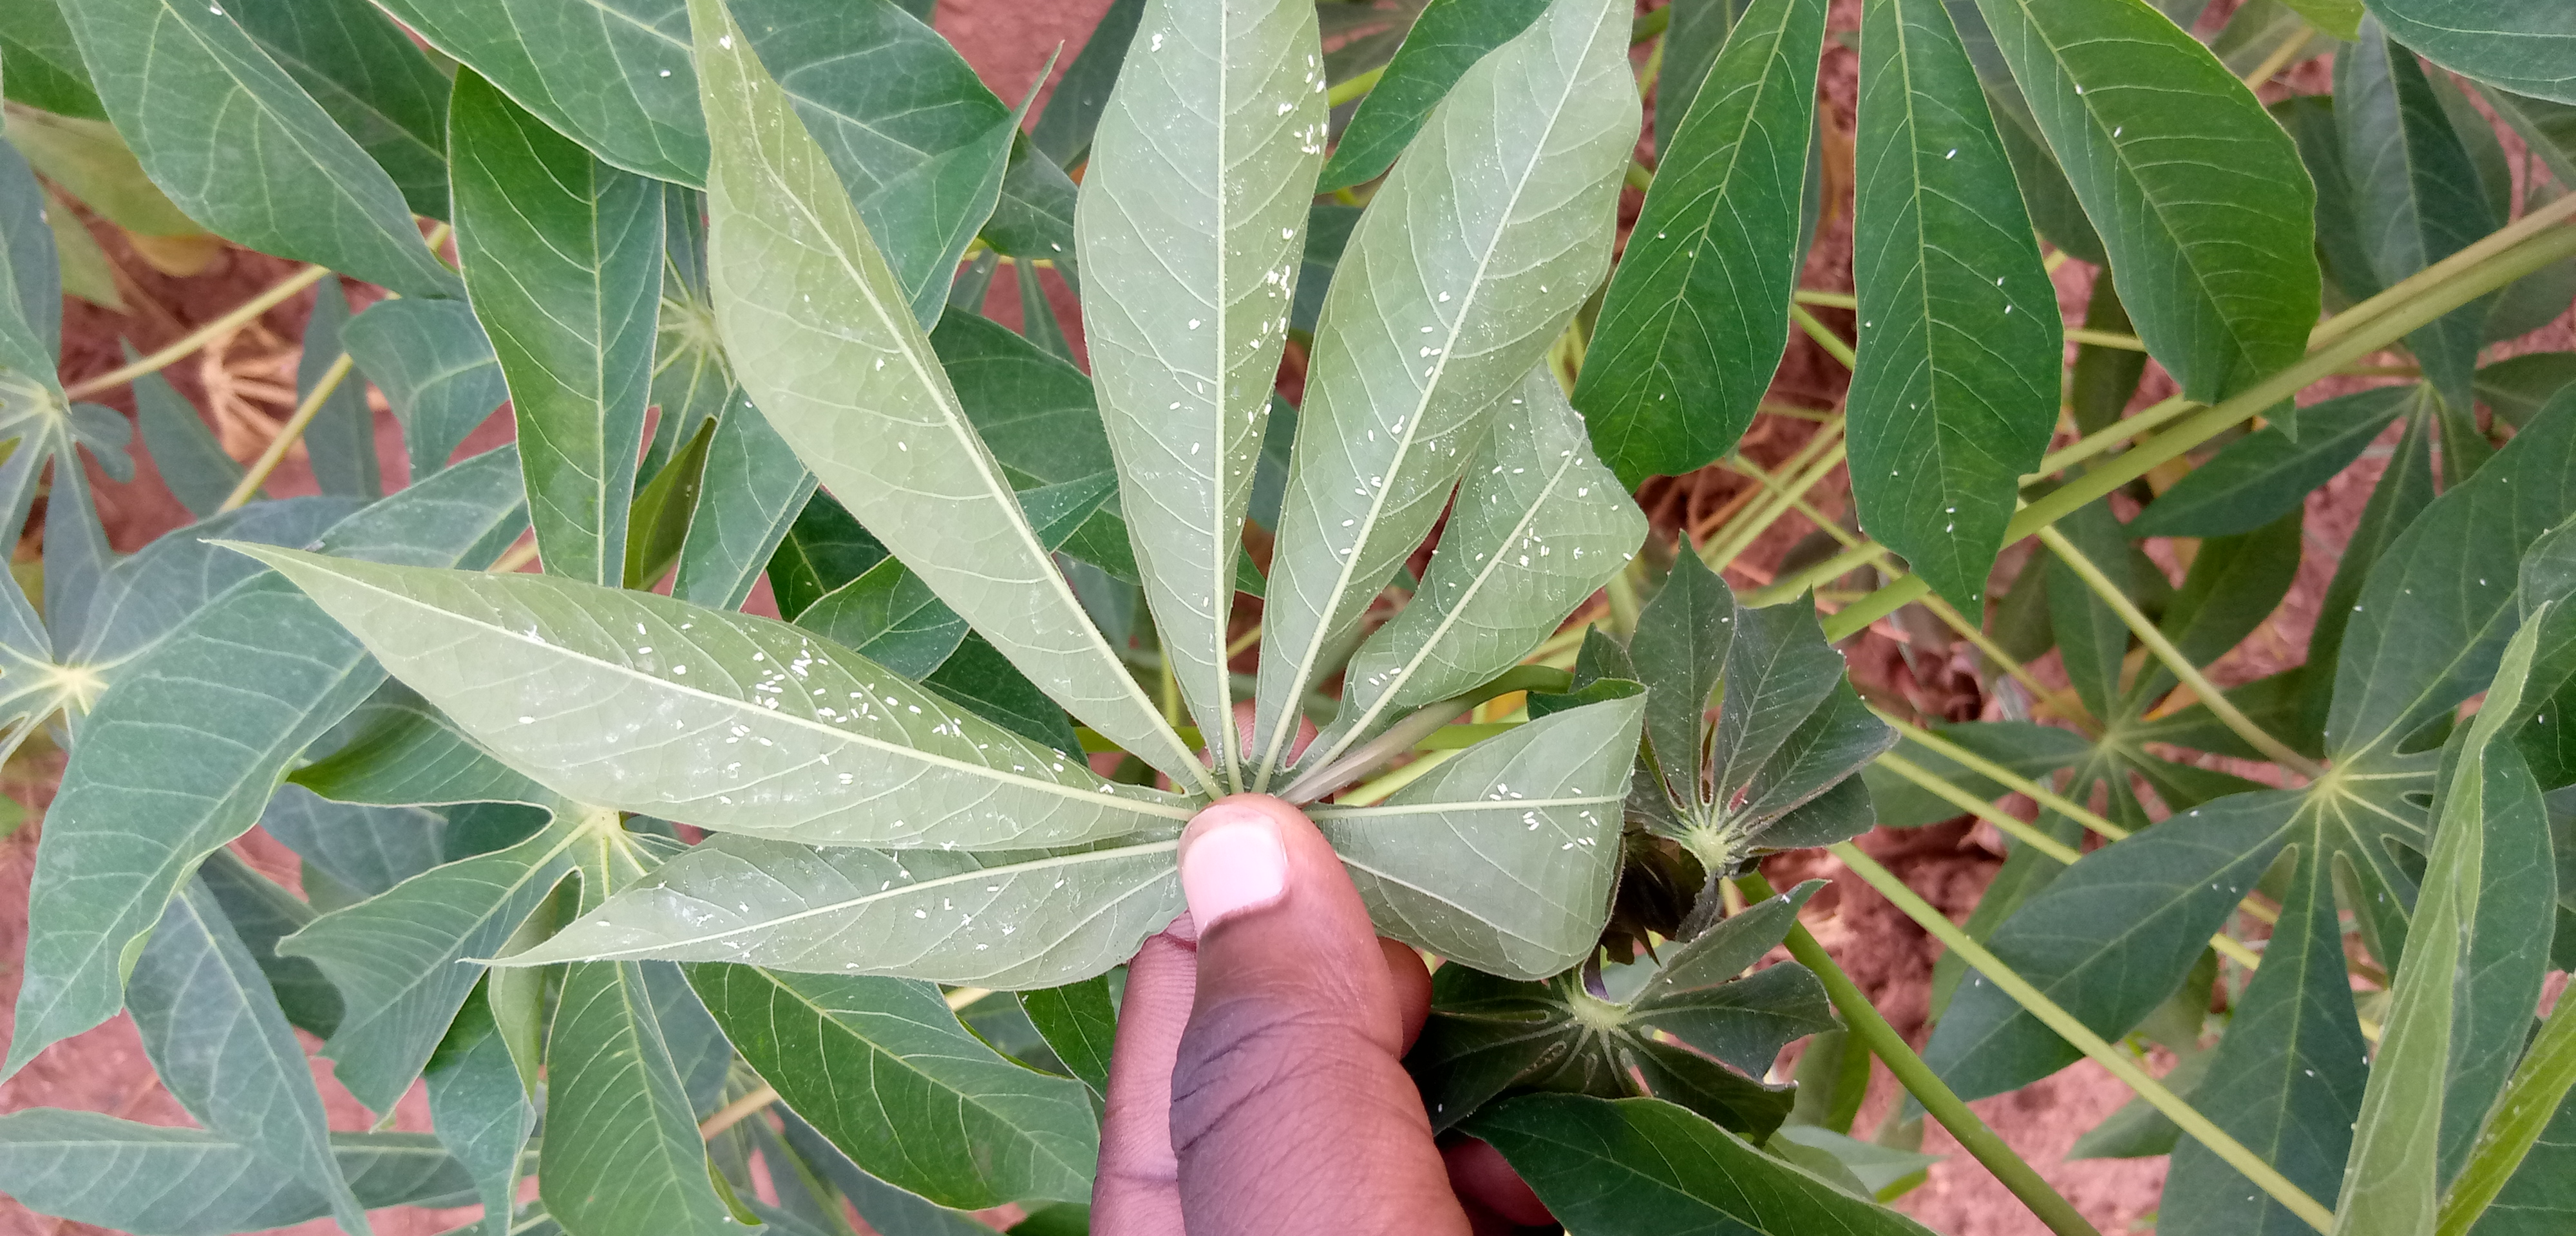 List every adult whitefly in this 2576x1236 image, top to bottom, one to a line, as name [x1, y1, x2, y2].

whitefly [204, 2, 222, 21]
whitefly [1150, 32, 1163, 44]
whitefly [725, 35, 732, 44]
whitefly [719, 37, 731, 50]
whitefly [1151, 42, 1162, 54]
whitefly [1307, 54, 1316, 68]
whitefly [658, 68, 673, 80]
whitefly [1304, 71, 1313, 86]
whitefly [1314, 80, 1325, 95]
whitefly [2073, 83, 2084, 97]
whitefly [1278, 103, 1285, 118]
whitefly [1285, 103, 1293, 111]
whitefly [1320, 122, 1329, 138]
whitefly [1309, 124, 1314, 135]
whitefly [2111, 126, 2123, 138]
whitefly [1293, 130, 1303, 138]
whitefly [1305, 131, 1311, 145]
whitefly [1316, 142, 1322, 155]
whitefly [1310, 145, 1316, 156]
whitefly [1300, 145, 1310, 154]
whitefly [1944, 149, 1956, 160]
whitefly [1282, 226, 1287, 241]
whitefly [1287, 229, 1294, 240]
whitefly [1656, 231, 1666, 241]
whitefly [1050, 242, 1064, 254]
whitefly [1687, 250, 1694, 260]
whitefly [1284, 264, 1292, 276]
whitefly [1267, 270, 1274, 285]
whitefly [1273, 272, 1279, 286]
whitefly [1280, 276, 1287, 286]
whitefly [1994, 276, 2004, 288]
whitefly [1282, 283, 1287, 291]
whitefly [1540, 284, 1548, 294]
whitefly [1285, 287, 1291, 301]
whitefly [1439, 291, 1447, 297]
whitefly [1267, 292, 1277, 299]
whitefly [1439, 295, 1451, 303]
whitefly [2002, 304, 2013, 315]
whitefly [1278, 316, 1285, 328]
whitefly [1189, 318, 1197, 327]
whitefly [1261, 319, 1269, 336]
whitefly [1864, 319, 1871, 329]
whitefly [1189, 320, 1201, 332]
whitefly [1419, 326, 1434, 334]
whitefly [1278, 328, 1285, 333]
whitefly [1281, 334, 1288, 341]
whitefly [1247, 337, 1260, 350]
whitefly [1419, 344, 1432, 358]
whitefly [1430, 348, 1443, 356]
whitefly [873, 357, 888, 371]
whitefly [1425, 365, 1434, 379]
whitefly [1195, 380, 1205, 396]
whitefly [1656, 392, 1667, 402]
whitefly [739, 396, 760, 413]
whitefly [1511, 398, 1524, 405]
whitefly [1168, 400, 1182, 411]
whitefly [1908, 401, 1916, 411]
whitefly [1262, 402, 1273, 417]
whitefly [1247, 409, 1255, 426]
whitefly [1574, 411, 1578, 416]
whitefly [1578, 413, 1581, 418]
whitefly [1398, 414, 1405, 423]
whitefly [1580, 416, 1585, 422]
whitefly [1507, 422, 1516, 431]
whitefly [1392, 423, 1401, 434]
whitefly [1395, 426, 1403, 434]
whitefly [1366, 428, 1375, 442]
whitefly [1251, 430, 1259, 439]
whitefly [1428, 439, 1437, 452]
whitefly [896, 441, 909, 453]
whitefly [1189, 441, 1202, 457]
whitefly [1448, 446, 1456, 458]
whitefly [1558, 449, 1571, 457]
whitefly [1239, 454, 1248, 462]
whitefly [1574, 457, 1585, 467]
whitefly [1492, 465, 1502, 476]
whitefly [1511, 467, 1525, 475]
whitefly [1233, 469, 1242, 477]
whitefly [1890, 469, 1899, 478]
whitefly [2499, 475, 2510, 484]
whitefly [1370, 476, 1382, 482]
whitefly [1370, 480, 1382, 489]
whitefly [1577, 485, 1582, 498]
whitefly [1354, 487, 1367, 497]
whitefly [1582, 487, 1589, 498]
whitefly [1491, 494, 1497, 505]
whitefly [1609, 503, 1619, 512]
whitefly [1944, 506, 1956, 514]
whitefly [1236, 516, 1243, 528]
whitefly [1341, 519, 1355, 528]
whitefly [1944, 523, 1955, 534]
whitefly [2540, 525, 2553, 537]
whitefly [1528, 526, 1535, 538]
whitefly [1533, 536, 1542, 543]
whitefly [1522, 537, 1529, 550]
whitefly [1540, 544, 1545, 557]
whitefly [1571, 545, 1586, 560]
whitefly [1546, 546, 1550, 557]
whitefly [1339, 547, 1352, 555]
whitefly [1431, 550, 1439, 555]
whitefly [1622, 552, 1633, 561]
whitefly [1474, 552, 1484, 562]
whitefly [1520, 554, 1529, 560]
whitefly [1520, 557, 1529, 568]
whitefly [1665, 570, 1671, 577]
whitefly [2477, 575, 2489, 588]
whitefly [802, 576, 816, 592]
whitefly [1447, 580, 1457, 588]
whitefly [1971, 593, 1978, 603]
whitefly [1202, 595, 1210, 608]
whitefly [2349, 603, 2365, 615]
whitefly [1719, 617, 1731, 623]
whitefly [679, 620, 694, 631]
whitefly [636, 621, 647, 636]
whitefly [802, 637, 809, 647]
whitefly [636, 642, 654, 656]
whitefly [1835, 648, 1842, 655]
whitefly [749, 648, 766, 664]
whitefly [800, 649, 811, 658]
whitefly [817, 657, 830, 666]
whitefly [804, 659, 813, 664]
whitefly [793, 659, 807, 667]
whitefly [670, 664, 687, 677]
whitefly [790, 664, 800, 669]
whitefly [799, 666, 810, 678]
whitefly [1388, 667, 1403, 675]
whitefly [760, 668, 773, 677]
whitefly [1378, 672, 1387, 681]
whitefly [772, 673, 787, 681]
whitefly [1368, 676, 1379, 687]
whitefly [755, 682, 769, 693]
whitefly [867, 682, 875, 691]
whitefly [768, 685, 784, 694]
whitefly [811, 687, 827, 696]
whitefly [849, 691, 863, 699]
whitefly [753, 693, 762, 706]
whitefly [1859, 693, 1866, 701]
whitefly [885, 695, 899, 707]
whitefly [764, 697, 775, 708]
whitefly [768, 700, 779, 710]
whitefly [862, 701, 869, 715]
whitefly [907, 704, 922, 716]
whitefly [824, 707, 837, 716]
whitefly [850, 707, 860, 719]
whitefly [818, 709, 831, 716]
whitefly [2536, 711, 2544, 726]
whitefly [516, 714, 538, 725]
whitefly [867, 714, 880, 722]
whitefly [835, 715, 849, 723]
whitefly [954, 716, 963, 725]
whitefly [674, 718, 687, 731]
whitefly [737, 722, 752, 734]
whitefly [940, 722, 949, 736]
whitefly [730, 724, 744, 737]
whitefly [952, 724, 962, 738]
whitefly [931, 727, 941, 735]
whitefly [758, 734, 774, 748]
whitefly [724, 735, 740, 745]
whitefly [978, 742, 989, 751]
whitefly [818, 751, 830, 767]
whitefly [1054, 753, 1067, 761]
whitefly [1052, 762, 1066, 774]
whitefly [1630, 767, 1636, 776]
whitefly [838, 771, 854, 779]
whitefly [840, 779, 855, 785]
whitefly [1105, 782, 1115, 794]
whitefly [1501, 782, 1508, 791]
whitefly [1099, 784, 1107, 794]
whitefly [1497, 784, 1504, 796]
whitefly [1571, 785, 1583, 795]
whitefly [1510, 792, 1522, 799]
whitefly [1488, 792, 1501, 801]
whitefly [718, 794, 734, 806]
whitefly [1742, 799, 1749, 805]
whitefly [2187, 807, 2199, 819]
whitefly [1579, 809, 1590, 818]
whitefly [1522, 810, 1534, 819]
whitefly [1589, 816, 1599, 827]
whitefly [1522, 819, 1535, 824]
whitefly [1529, 821, 1540, 832]
whitefly [1587, 836, 1597, 845]
whitefly [1577, 838, 1587, 846]
whitefly [939, 838, 958, 852]
whitefly [1560, 841, 1574, 852]
whitefly [897, 868, 911, 881]
whitefly [1054, 878, 1066, 890]
whitefly [879, 879, 891, 892]
whitefly [2210, 881, 2219, 891]
whitefly [2228, 884, 2239, 895]
whitefly [985, 885, 999, 893]
whitefly [2375, 890, 2385, 905]
whitefly [1779, 892, 1792, 905]
whitefly [943, 895, 951, 906]
whitefly [737, 899, 752, 912]
whitefly [944, 905, 955, 911]
whitefly [913, 908, 930, 920]
whitefly [959, 911, 974, 926]
whitefly [593, 919, 612, 927]
whitefly [1000, 922, 1018, 935]
whitefly [974, 942, 989, 952]
whitefly [845, 960, 861, 969]
whitefly [1973, 975, 1982, 989]
whitefly [1665, 976, 1674, 985]
whitefly [2360, 1054, 2371, 1065]
whitefly [2303, 1066, 2315, 1079]
whitefly [1435, 1101, 1446, 1114]
whitefly [2244, 1194, 2257, 1203]